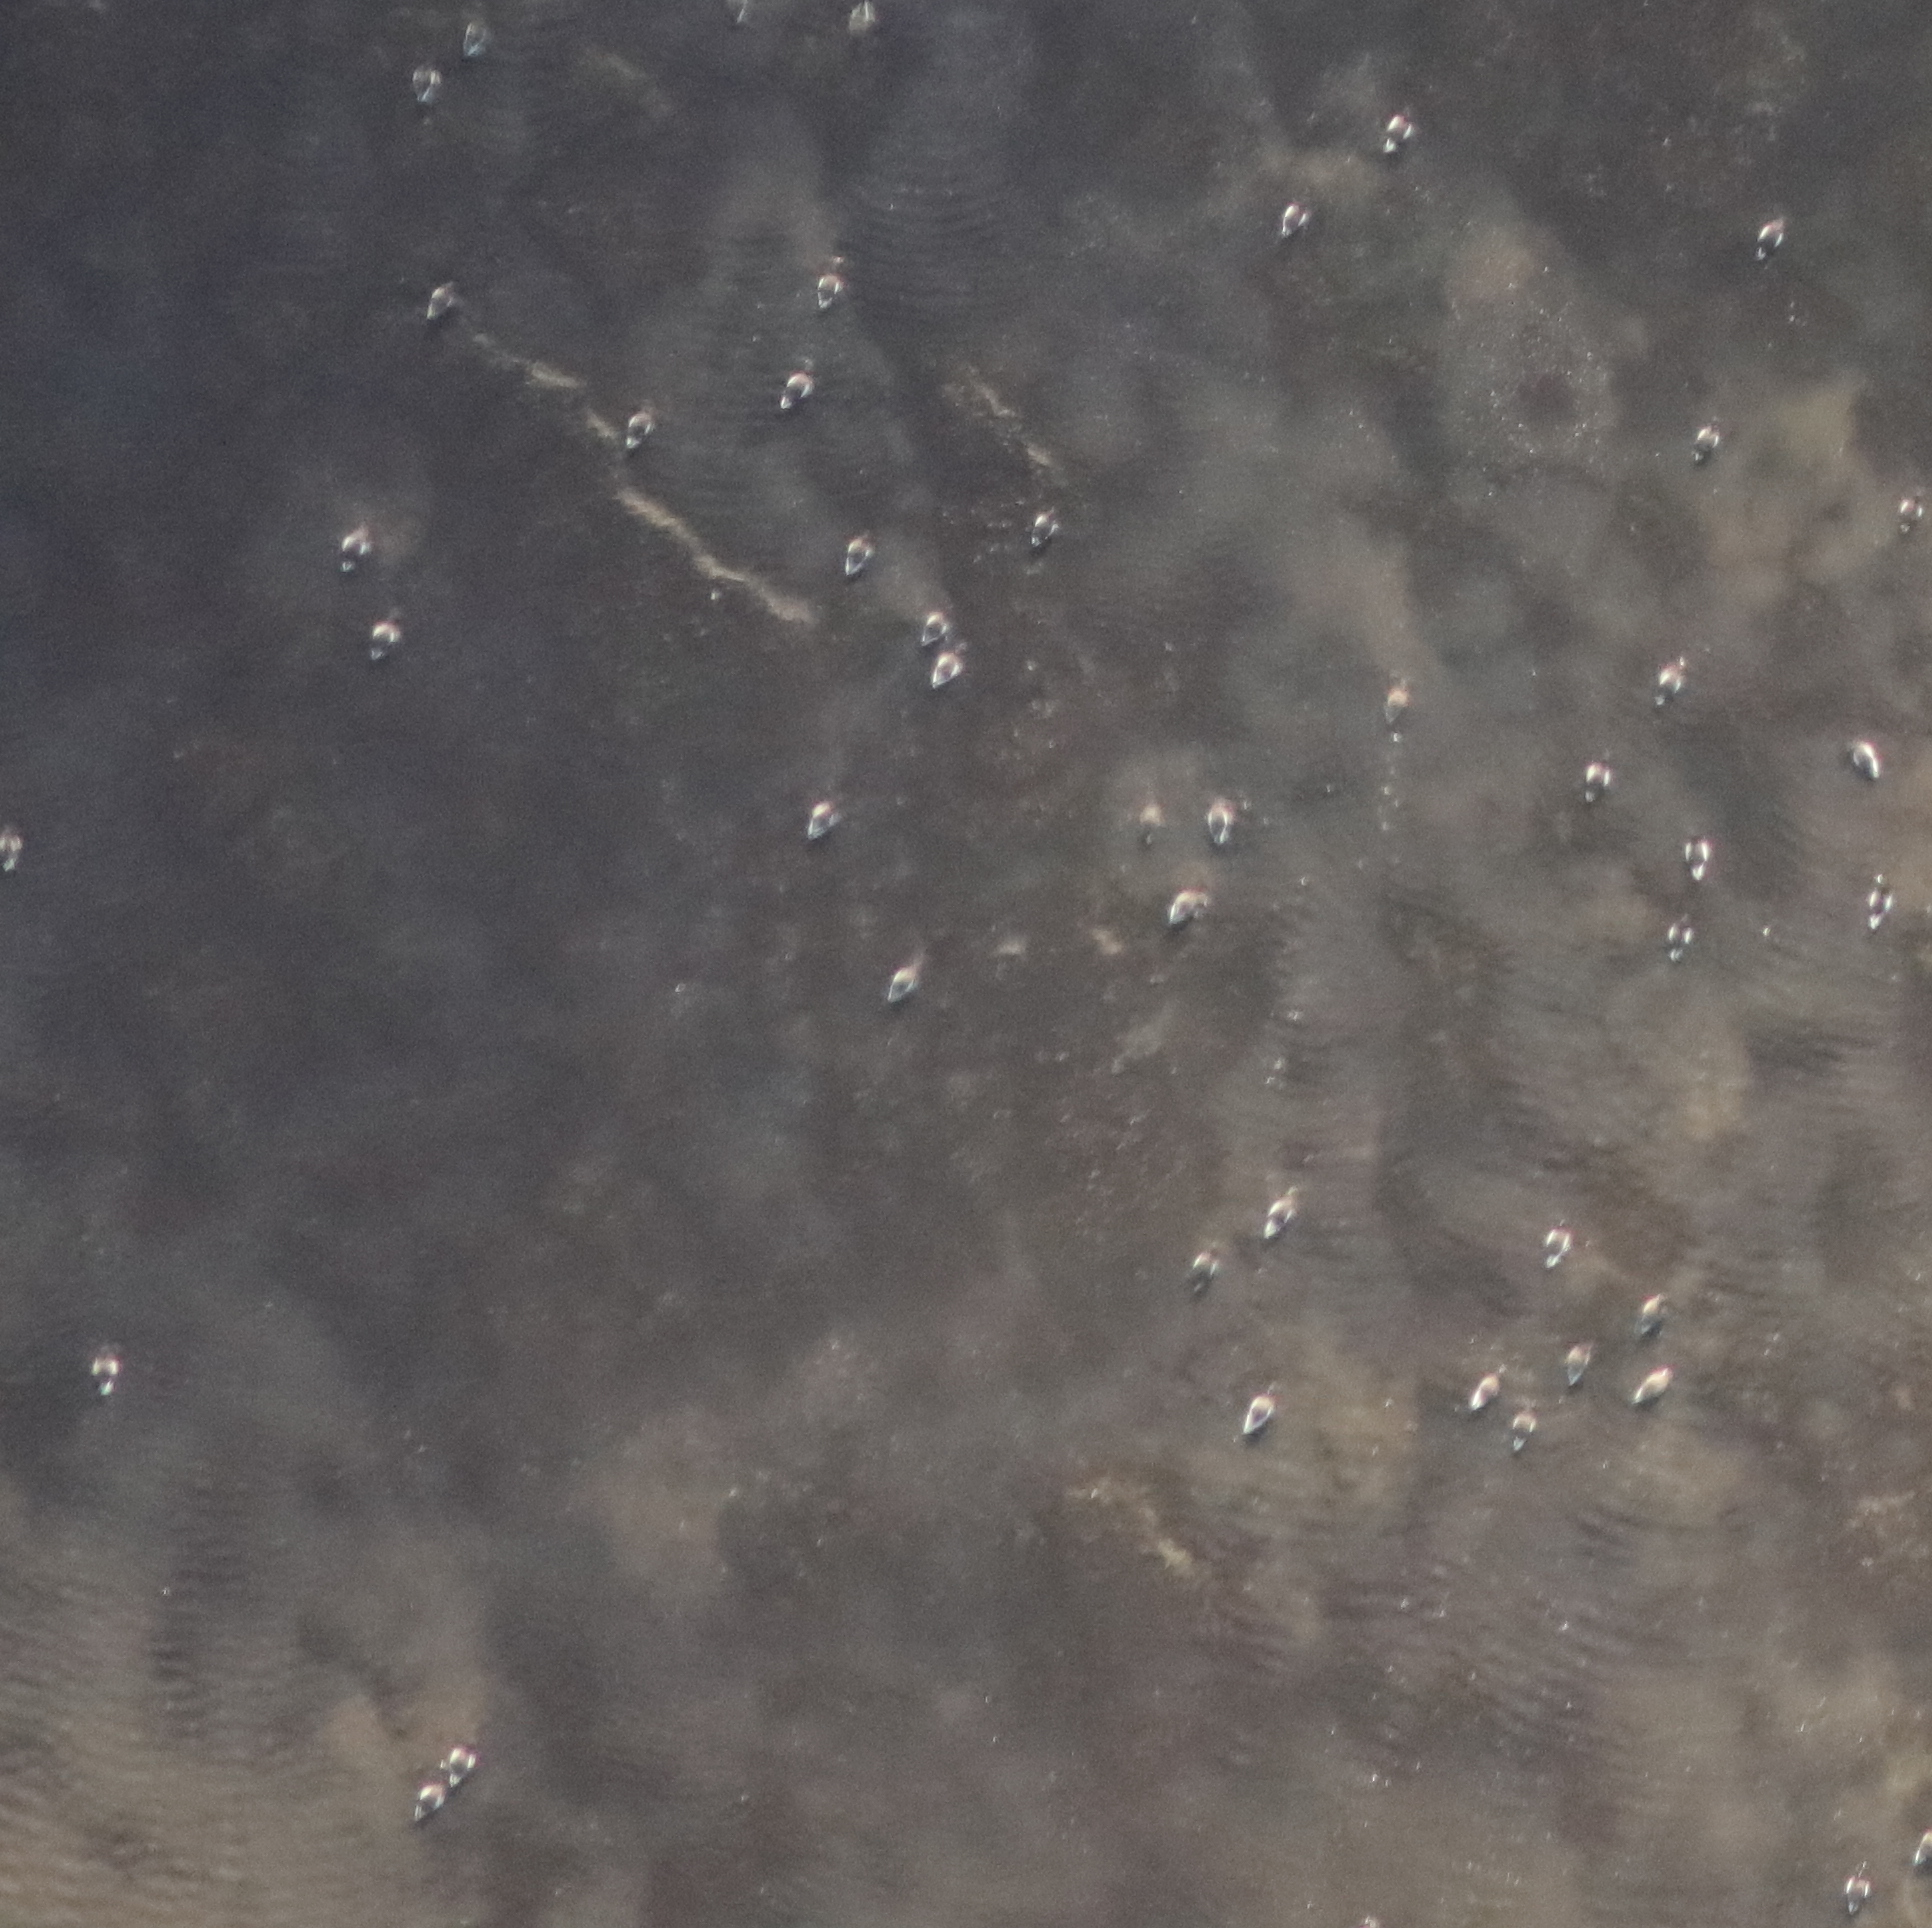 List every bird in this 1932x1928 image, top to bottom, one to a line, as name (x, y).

brant (730, 1)
brant (858, 24)
brant (475, 38)
brant (427, 80)
brant (1398, 130)
brant (1293, 217)
brant (1769, 237)
brant (831, 285)
brant (443, 299)
brant (799, 385)
brant (641, 427)
brant (1706, 440)
brant (1909, 517)
brant (1045, 527)
brant (355, 546)
brant (860, 552)
brant (934, 625)
brant (386, 635)
brant (947, 664)
brant (1671, 678)
brant (1865, 758)
brant (1598, 779)
brant (825, 817)
brant (1218, 819)
brant (1153, 823)
brant (7, 843)
brant (1697, 854)
brant (1878, 904)
brant (1186, 906)
brant (1677, 938)
brant (899, 982)
brant (1280, 1217)
brant (1556, 1245)
brant (1202, 1266)
brant (1654, 1313)
brant (1580, 1357)
brant (106, 1368)
brant (1650, 1386)
brant (1485, 1393)
brant (1258, 1413)
brant (1527, 1429)
brant (458, 1763)
brant (434, 1799)
brant (1924, 1845)
brant (1859, 1887)